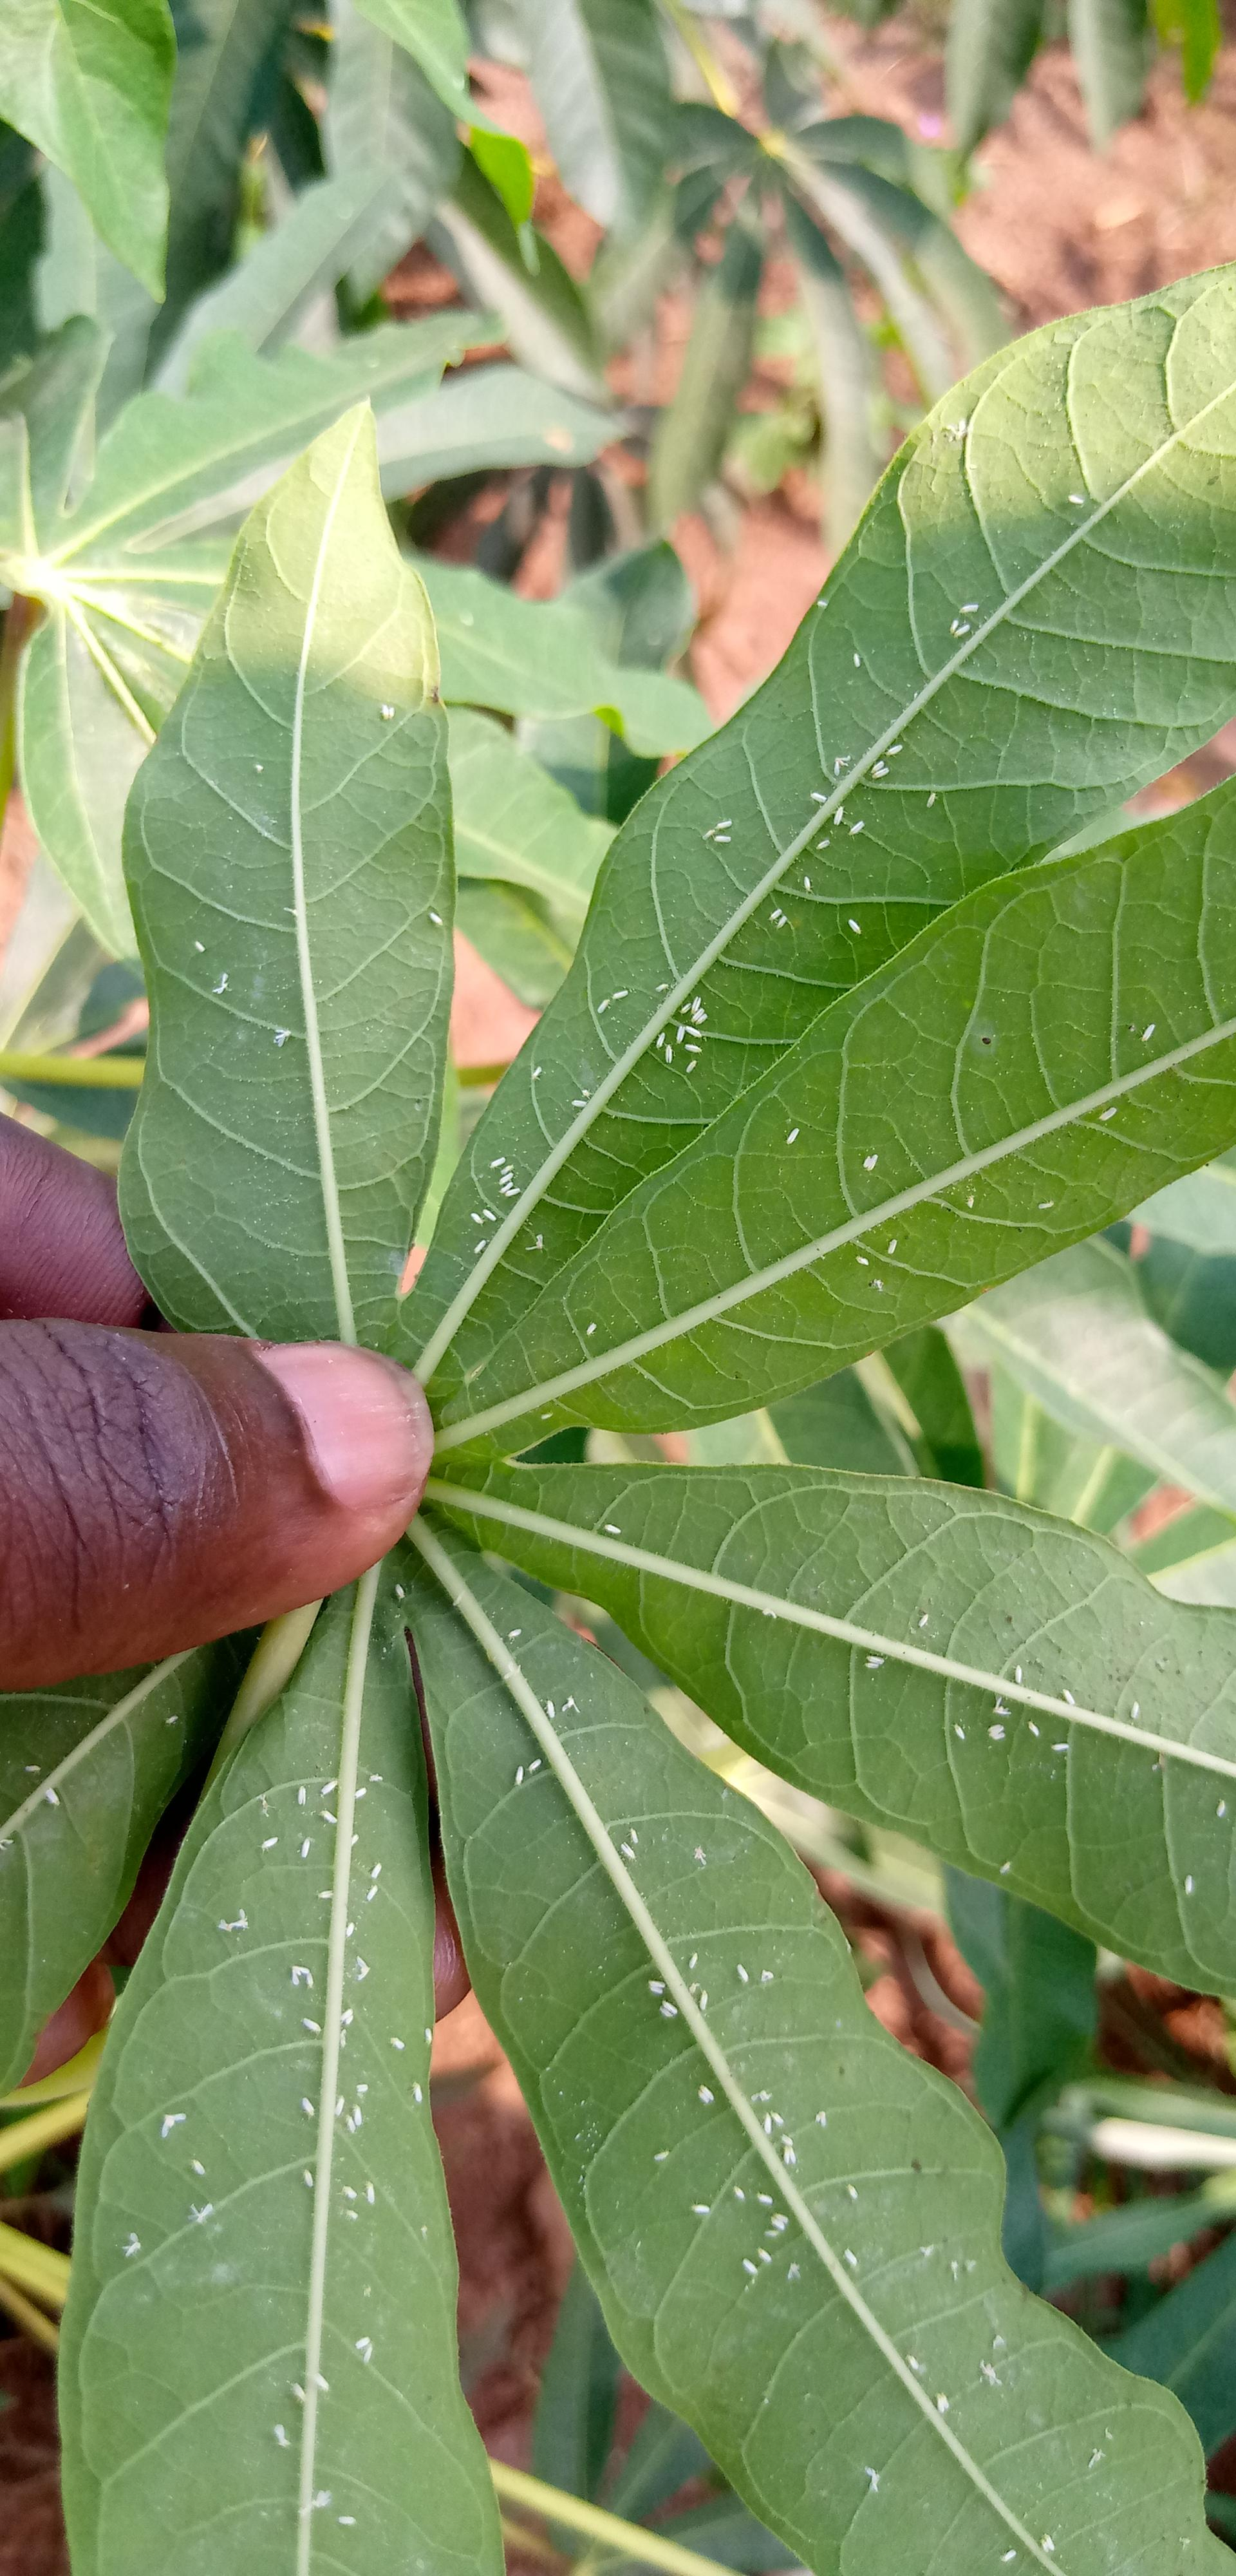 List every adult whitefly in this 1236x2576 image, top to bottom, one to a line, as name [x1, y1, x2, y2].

whitefly [942, 418, 968, 444]
whitefly [1068, 495, 1088, 506]
whitefly [814, 600, 829, 609]
whitefly [958, 601, 979, 614]
whitefly [950, 617, 973, 638]
whitefly [851, 652, 863, 668]
whitefly [379, 700, 400, 721]
whitefly [886, 743, 904, 758]
whitefly [832, 753, 853, 776]
whitefly [870, 760, 891, 779]
whitefly [252, 761, 267, 777]
whitefly [807, 791, 828, 804]
whitefly [926, 791, 936, 810]
whitefly [832, 804, 843, 827]
whitefly [715, 819, 734, 829]
whitefly [848, 820, 865, 838]
whitefly [700, 828, 716, 841]
whitefly [713, 835, 734, 844]
whitefly [816, 838, 832, 852]
whitefly [803, 875, 814, 893]
whitefly [769, 907, 782, 920]
whitefly [427, 909, 445, 930]
whitefly [776, 915, 789, 931]
whitefly [847, 918, 862, 936]
whitefly [191, 936, 209, 956]
whitefly [211, 971, 234, 996]
whitefly [653, 980, 669, 994]
whitefly [610, 987, 628, 1001]
whitefly [691, 996, 700, 1014]
whitefly [597, 997, 610, 1015]
whitefly [680, 1001, 691, 1015]
whitefly [690, 1008, 709, 1022]
whitefly [1140, 1022, 1159, 1043]
whitefly [684, 1023, 704, 1039]
whitefly [675, 1025, 685, 1044]
whitefly [271, 1025, 293, 1050]
whitefly [656, 1029, 665, 1050]
whitefly [684, 1043, 704, 1055]
whitefly [663, 1044, 675, 1065]
whitefly [686, 1057, 698, 1075]
whitefly [529, 1065, 543, 1081]
whitefly [580, 1087, 590, 1098]
whitefly [571, 1097, 586, 1110]
whitefly [1096, 1104, 1122, 1122]
whitefly [785, 1123, 801, 1148]
whitefly [861, 1153, 883, 1171]
whitefly [489, 1154, 506, 1169]
whitefly [500, 1164, 515, 1175]
whitefly [498, 1173, 516, 1184]
whitefly [500, 1182, 521, 1198]
whitefly [964, 1194, 976, 1210]
whitefly [1036, 1200, 1057, 1211]
whitefly [482, 1207, 498, 1222]
whitefly [470, 1211, 483, 1226]
whitefly [525, 1231, 546, 1252]
whitefly [886, 1236, 899, 1255]
whitefly [474, 1238, 486, 1256]
whitefly [854, 1254, 870, 1267]
whitefly [585, 1321, 598, 1338]
whitefly [540, 1410, 556, 1421]
whitefly [603, 1522, 623, 1535]
whitefly [394, 1582, 406, 1600]
whitefly [917, 1611, 928, 1629]
whitefly [507, 1627, 523, 1638]
whitefly [863, 1653, 886, 1671]
whitefly [1013, 1663, 1024, 1684]
whitefly [1062, 1687, 1076, 1707]
whitefly [990, 1693, 1012, 1716]
whitefly [560, 1695, 581, 1715]
whitefly [546, 1698, 557, 1719]
whitefly [1129, 1699, 1141, 1721]
whitefly [163, 1714, 180, 1728]
whitefly [1027, 1719, 1040, 1737]
whitefly [952, 1721, 968, 1741]
whitefly [988, 1723, 1007, 1741]
whitefly [1050, 1741, 1072, 1752]
whitefly [527, 1757, 545, 1776]
whitefly [21, 1762, 42, 1774]
whitefly [514, 1763, 524, 1788]
whitefly [368, 1772, 384, 1784]
whitefly [320, 1778, 338, 1794]
whitefly [295, 1784, 308, 1807]
whitefly [44, 1785, 62, 1809]
whitefly [355, 1786, 368, 1799]
whitefly [1215, 1797, 1227, 1818]
whitefly [319, 1808, 339, 1825]
whitefly [628, 1826, 640, 1844]
whitefly [351, 1832, 360, 1848]
whitefly [259, 1835, 279, 1852]
whitefly [299, 1835, 310, 1861]
whitefly [619, 1841, 637, 1861]
whitefly [693, 1844, 709, 1867]
whitefly [998, 1859, 1013, 1875]
whitefly [370, 1862, 384, 1880]
whitefly [1183, 1873, 1194, 1896]
whitefly [364, 1883, 379, 1902]
whitefly [315, 1886, 333, 1901]
whitefly [218, 1907, 250, 1933]
whitefly [345, 1920, 356, 1938]
whitefly [687, 1950, 699, 1969]
whitefly [355, 1954, 370, 1982]
whitefly [735, 1962, 752, 1984]
whitefly [290, 1963, 314, 1989]
whitefly [759, 1967, 776, 1984]
whitefly [646, 1978, 667, 1995]
whitefly [697, 1987, 709, 2012]
whitefly [657, 2000, 679, 2018]
whitefly [341, 2005, 353, 2025]
whitefly [301, 2016, 321, 2034]
whitefly [424, 2025, 434, 2047]
whitefly [339, 2027, 349, 2050]
whitefly [389, 2034, 406, 2051]
whitefly [411, 2079, 424, 2103]
whitefly [355, 2081, 370, 2095]
whitefly [697, 2083, 715, 2103]
whitefly [749, 2087, 774, 2103]
whitefly [334, 2094, 345, 2117]
whitefly [301, 2096, 315, 2119]
whitefly [351, 2104, 364, 2127]
whitefly [771, 2110, 784, 2125]
whitefly [814, 2110, 829, 2128]
whitefly [160, 2111, 187, 2139]
whitefly [763, 2112, 772, 2135]
whitefly [345, 2114, 357, 2134]
whitefly [780, 2132, 794, 2145]
whitefly [782, 2145, 798, 2168]
whitefly [653, 2149, 670, 2162]
whitefly [191, 2157, 207, 2176]
whitefly [303, 2167, 314, 2189]
whitefly [366, 2179, 377, 2204]
whitefly [846, 2183, 860, 2200]
whitefly [342, 2184, 358, 2201]
whitefly [733, 2184, 745, 2200]
whitefly [756, 2190, 774, 2205]
whitefly [187, 2200, 217, 2225]
whitefly [690, 2201, 711, 2214]
whitefly [345, 2207, 360, 2222]
whitefly [770, 2210, 791, 2230]
whitefly [119, 2229, 142, 2259]
whitefly [763, 2229, 780, 2237]
whitefly [918, 2242, 936, 2258]
whitefly [757, 2246, 773, 2263]
whitefly [842, 2247, 859, 2268]
whitefly [742, 2257, 758, 2276]
whitefly [950, 2257, 959, 2283]
whitefly [785, 2259, 804, 2280]
whitefly [992, 2333, 1007, 2351]
whitefly [355, 2336, 375, 2367]
whitefly [904, 2352, 920, 2371]
whitefly [979, 2356, 1005, 2387]
whitefly [318, 2371, 331, 2392]
whitefly [291, 2381, 307, 2405]
whitefly [935, 2391, 952, 2413]
whitefly [273, 2422, 293, 2448]
whitefly [1103, 2426, 1115, 2441]
whitefly [1087, 2445, 1107, 2468]
whitefly [863, 2464, 881, 2494]
whitefly [312, 2488, 333, 2510]
whitefly [337, 2515, 357, 2528]
whitefly [1039, 2532, 1056, 2553]
whitefly [1000, 2544, 1016, 2564]